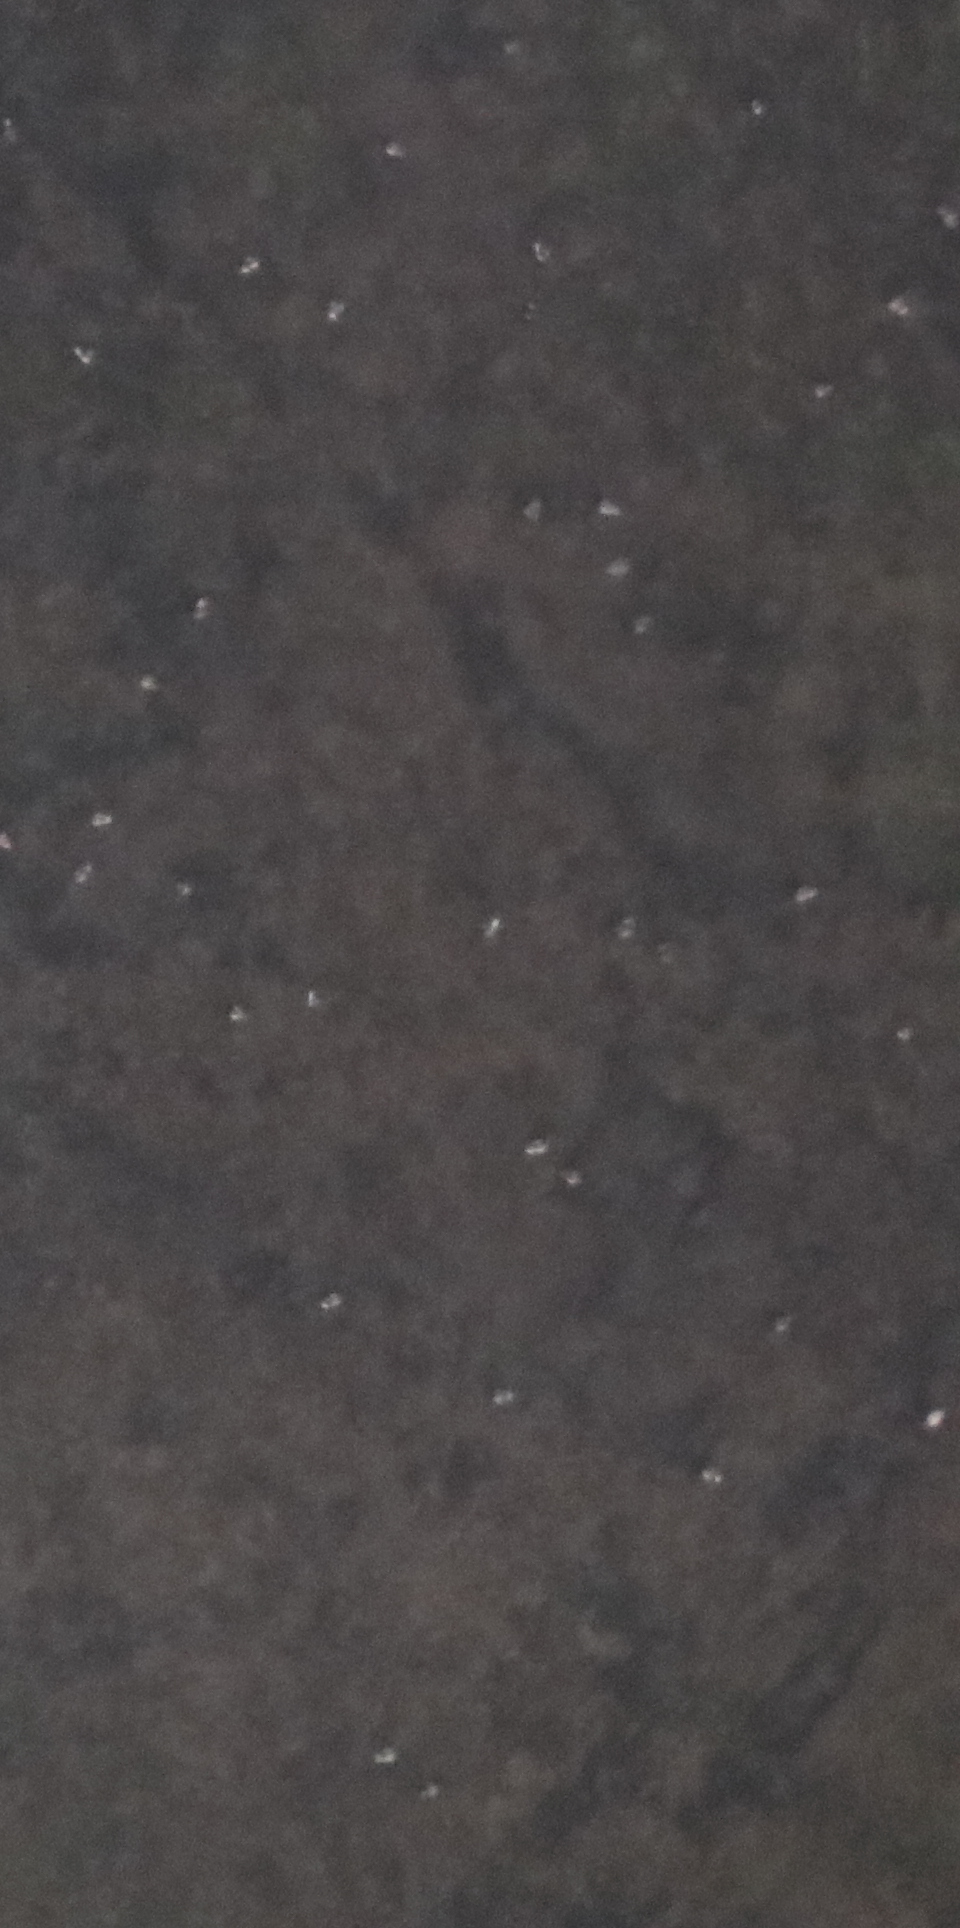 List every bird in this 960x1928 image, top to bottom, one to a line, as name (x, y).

brant (754, 104)
brant (13, 129)
brant (395, 148)
brant (949, 218)
brant (542, 252)
brant (248, 261)
brant (896, 302)
brant (336, 310)
brant (537, 310)
brant (86, 357)
brant (821, 391)
brant (612, 508)
brant (527, 514)
brant (617, 565)
brant (205, 605)
brant (647, 625)
brant (155, 677)
brant (101, 813)
brant (1, 843)
brant (85, 869)
brant (186, 889)
brant (805, 892)
brant (627, 926)
brant (493, 927)
brant (669, 951)
brant (320, 1000)
brant (237, 1006)
brant (912, 1029)
brant (534, 1148)
brant (580, 1176)
brant (331, 1303)
brant (784, 1314)
brant (499, 1394)
brant (941, 1418)
brant (710, 1469)
brant (386, 1754)
brant (440, 1789)